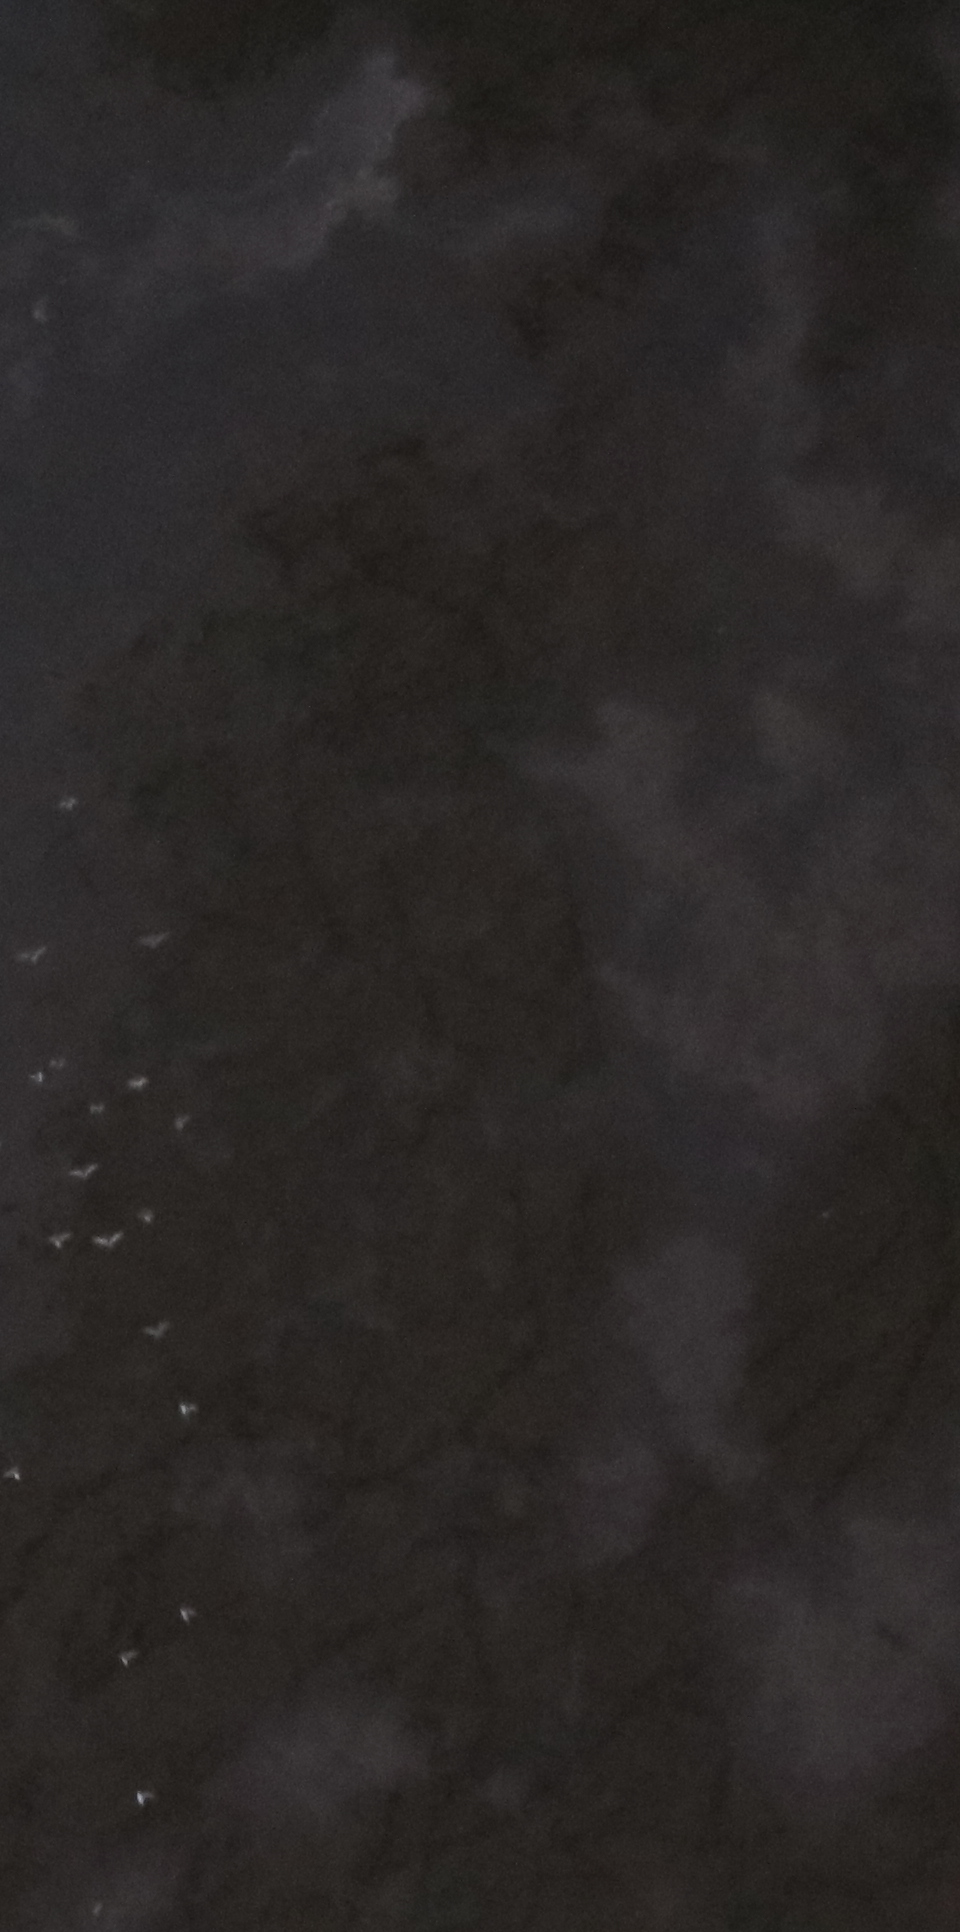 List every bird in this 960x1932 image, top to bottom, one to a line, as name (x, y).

other bird (56, 303)
other bird (79, 800)
other bird (154, 943)
other bird (26, 951)
other bird (60, 1065)
other bird (141, 1073)
other bird (37, 1088)
other bird (92, 1101)
other bird (183, 1119)
other bird (87, 1169)
other bird (143, 1219)
other bird (66, 1236)
other bird (107, 1239)
other bird (157, 1322)
other bird (186, 1395)
other bird (9, 1465)
other bird (193, 1606)
other bird (130, 1647)
other bird (136, 1798)
other bird (94, 1910)